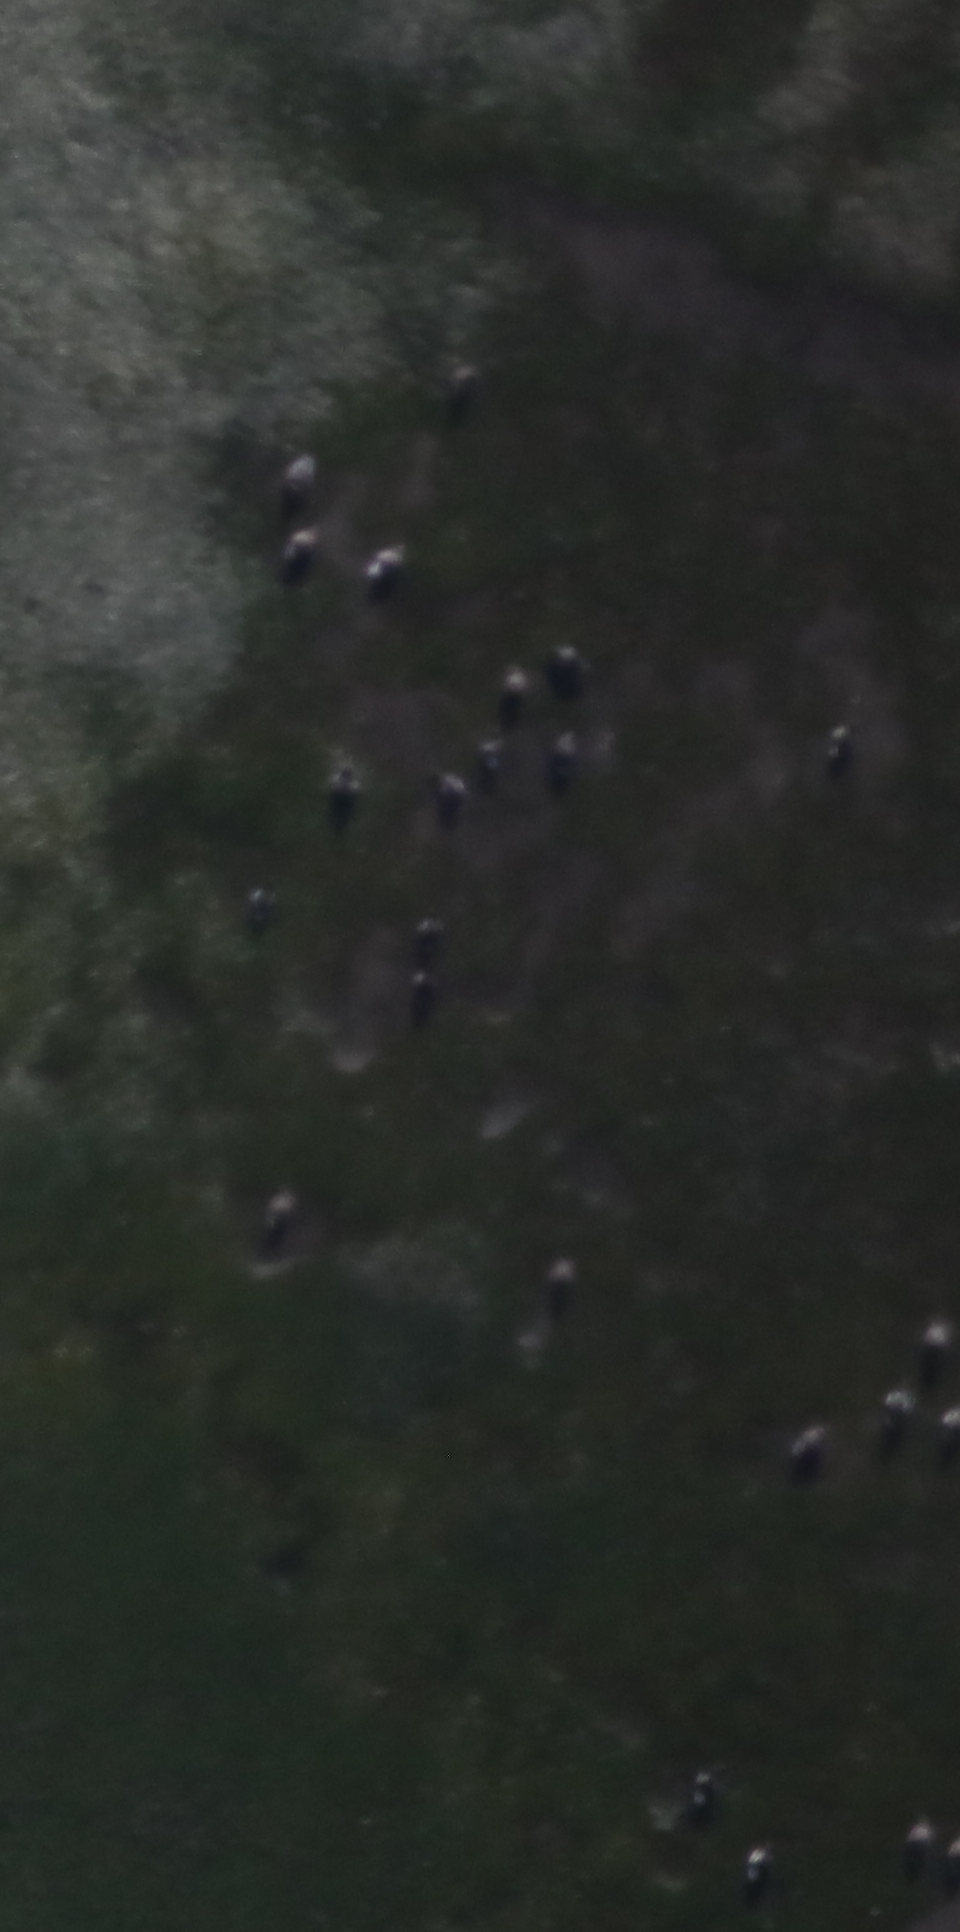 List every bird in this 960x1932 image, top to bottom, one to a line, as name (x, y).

brant (470, 373)
brant (296, 462)
brant (290, 550)
brant (367, 560)
brant (565, 660)
brant (508, 680)
brant (843, 742)
brant (484, 758)
brant (554, 763)
brant (340, 777)
brant (449, 793)
brant (259, 901)
brant (424, 920)
brant (422, 985)
brant (289, 1211)
brant (571, 1274)
brant (932, 1331)
brant (892, 1401)
brant (807, 1436)
brant (698, 1792)
brant (916, 1843)
brant (753, 1876)